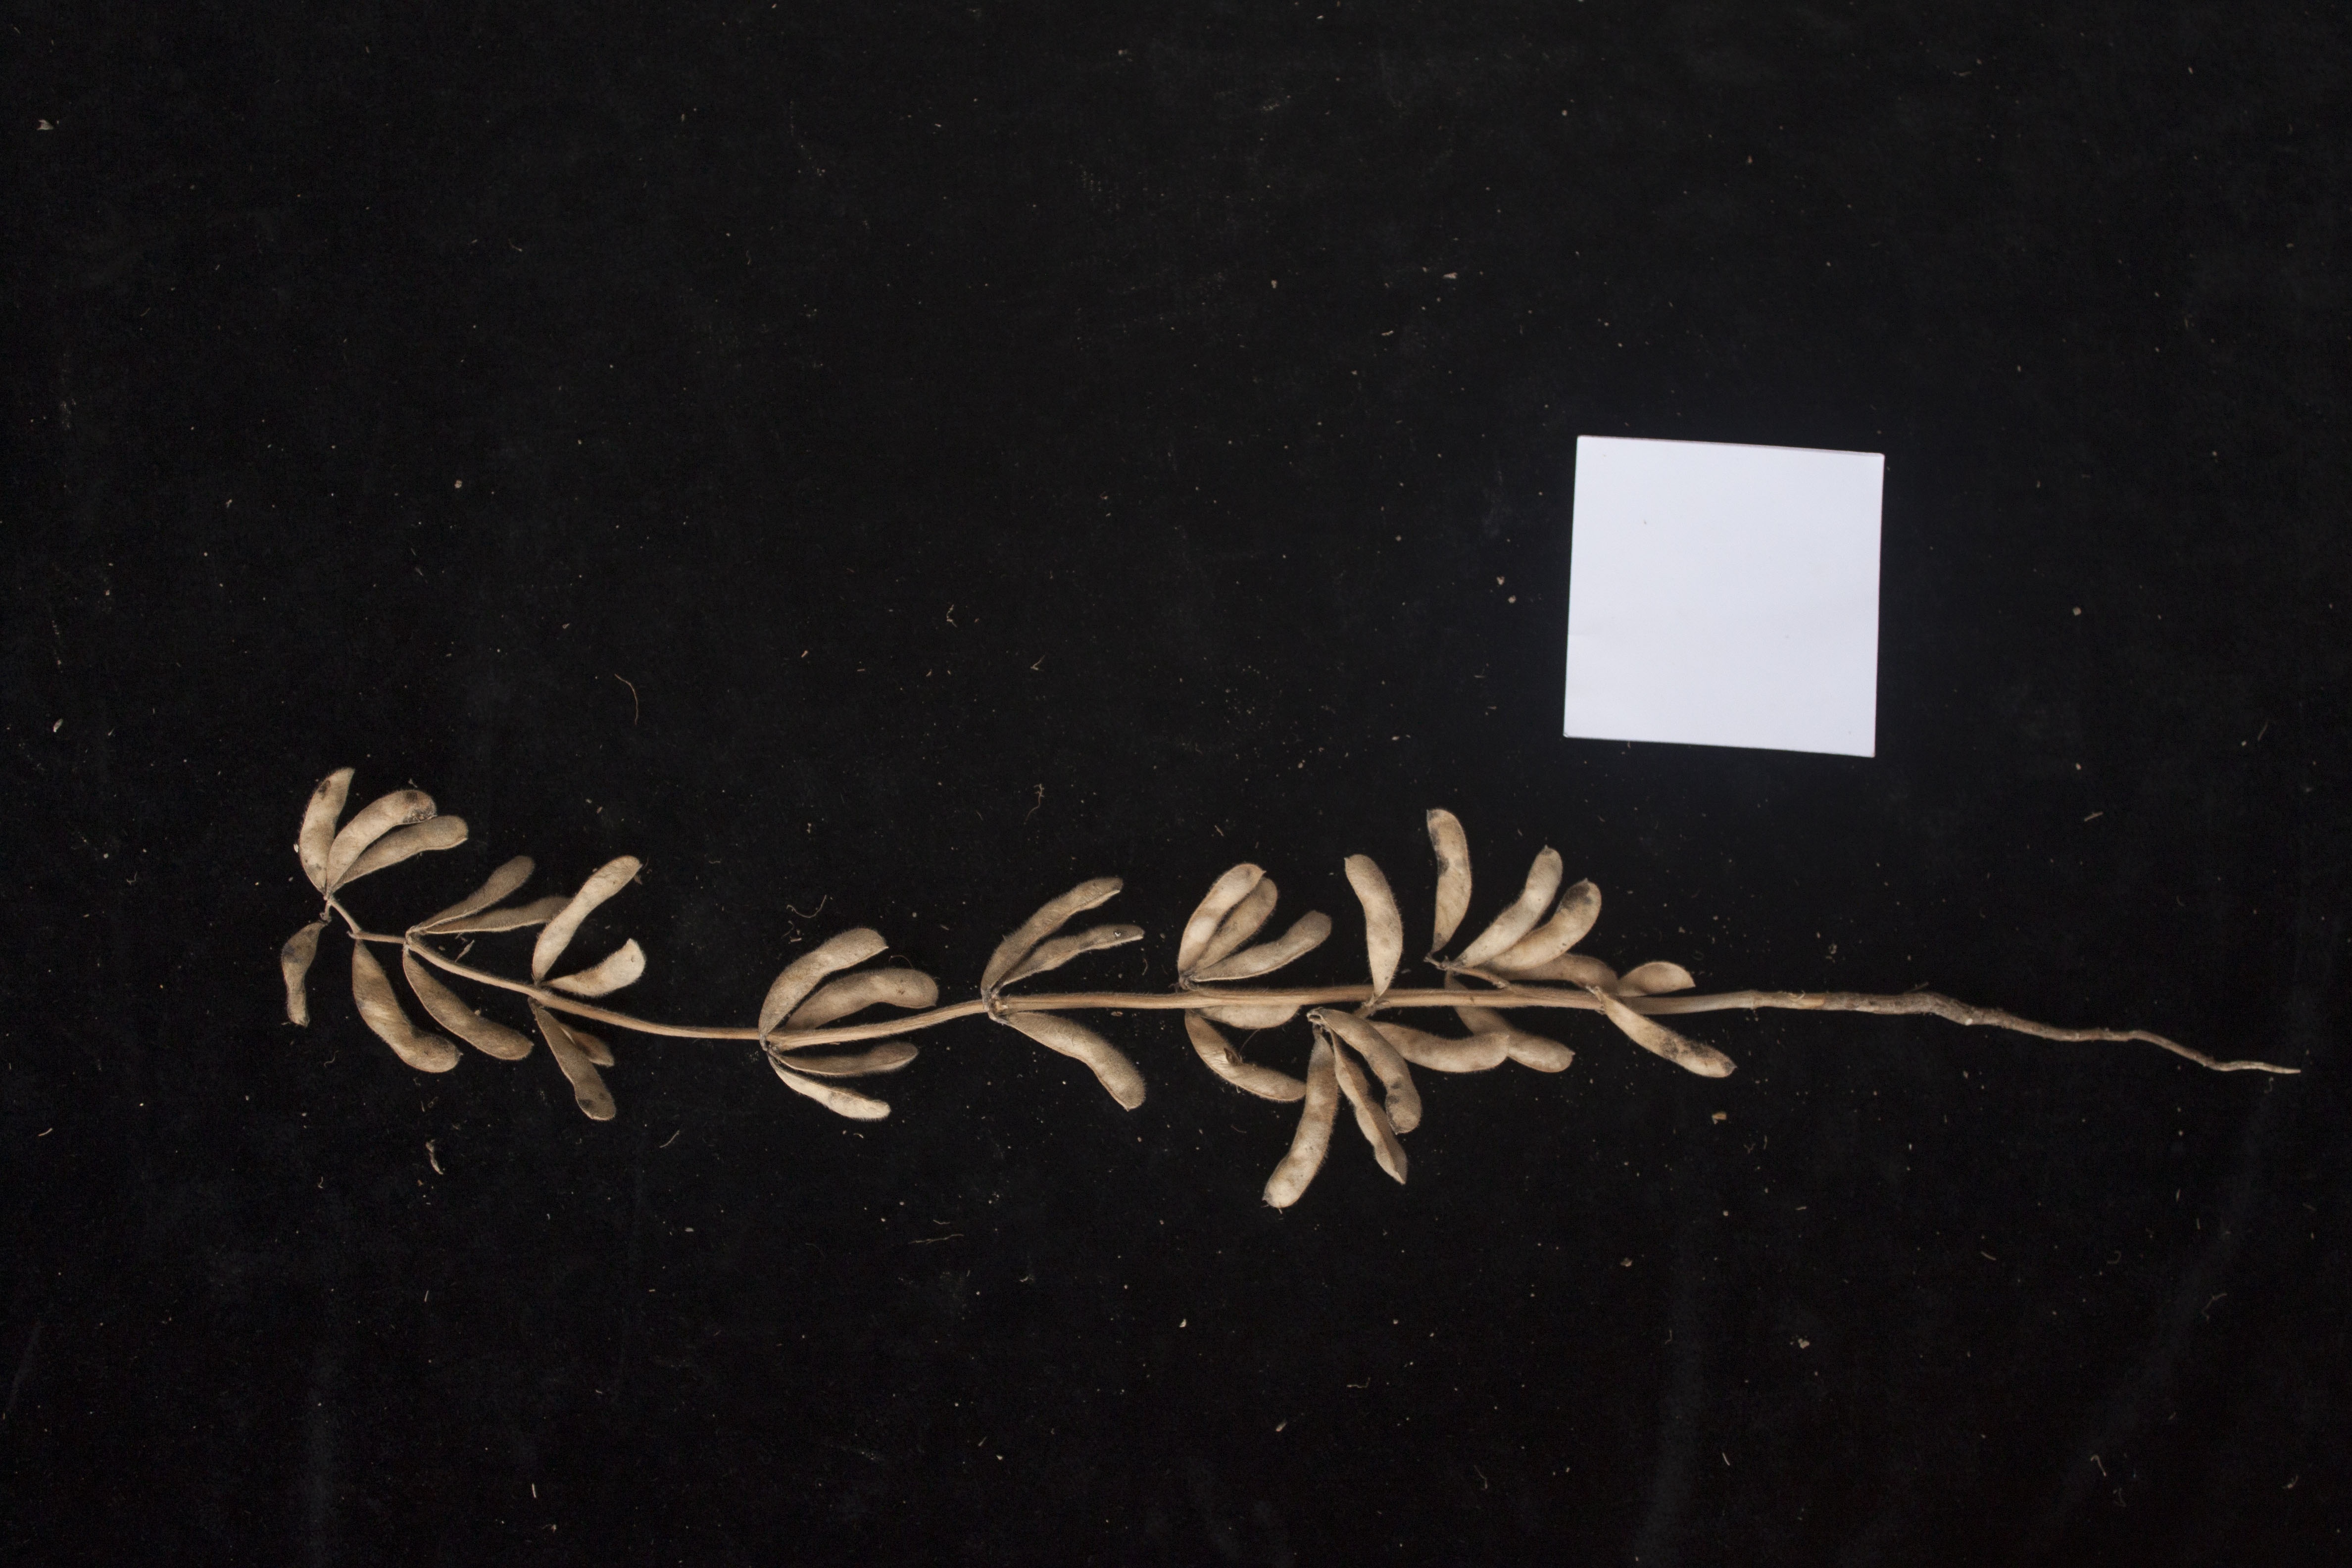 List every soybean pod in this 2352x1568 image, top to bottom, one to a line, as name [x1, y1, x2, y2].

soybean pod [297, 770, 352, 892]
soybean pod [326, 792, 436, 888]
soybean pod [1425, 811, 1471, 955]
soybean pod [333, 818, 466, 887]
soybean pod [1448, 851, 1560, 968]
soybean pod [532, 858, 638, 985]
soybean pod [1345, 858, 1402, 1004]
soybean pod [414, 859, 534, 930]
soybean pod [1178, 867, 1262, 972]
soybean pod [983, 879, 1121, 994]
soybean pod [1191, 880, 1276, 974]
soybean pod [1487, 882, 1598, 976]
soybean pod [428, 900, 567, 933]
soybean pod [1194, 913, 1330, 982]
soybean pod [1000, 926, 1144, 990]
soybean pod [279, 929, 318, 1026]
soybean pod [759, 929, 887, 1053]
soybean pod [550, 942, 645, 999]
soybean pod [351, 944, 457, 1072]
soybean pod [404, 951, 530, 1059]
soybean pod [1512, 957, 1616, 989]
soybean pod [1622, 964, 1693, 994]
soybean pod [785, 968, 938, 1031]
soybean pod [1450, 981, 1571, 1073]
soybean pod [1586, 989, 1733, 1078]
soybean pod [1193, 996, 1302, 1029]
soybean pod [531, 1009, 615, 1121]
soybean pod [993, 1011, 1144, 1109]
soybean pod [1321, 1011, 1421, 1135]
soybean pod [1187, 1015, 1306, 1099]
soybean pod [1368, 1026, 1509, 1073]
soybean pod [1264, 1036, 1338, 1205]
soybean pod [775, 1043, 920, 1077]
soybean pod [1333, 1043, 1406, 1187]
soybean pod [765, 1057, 889, 1119]